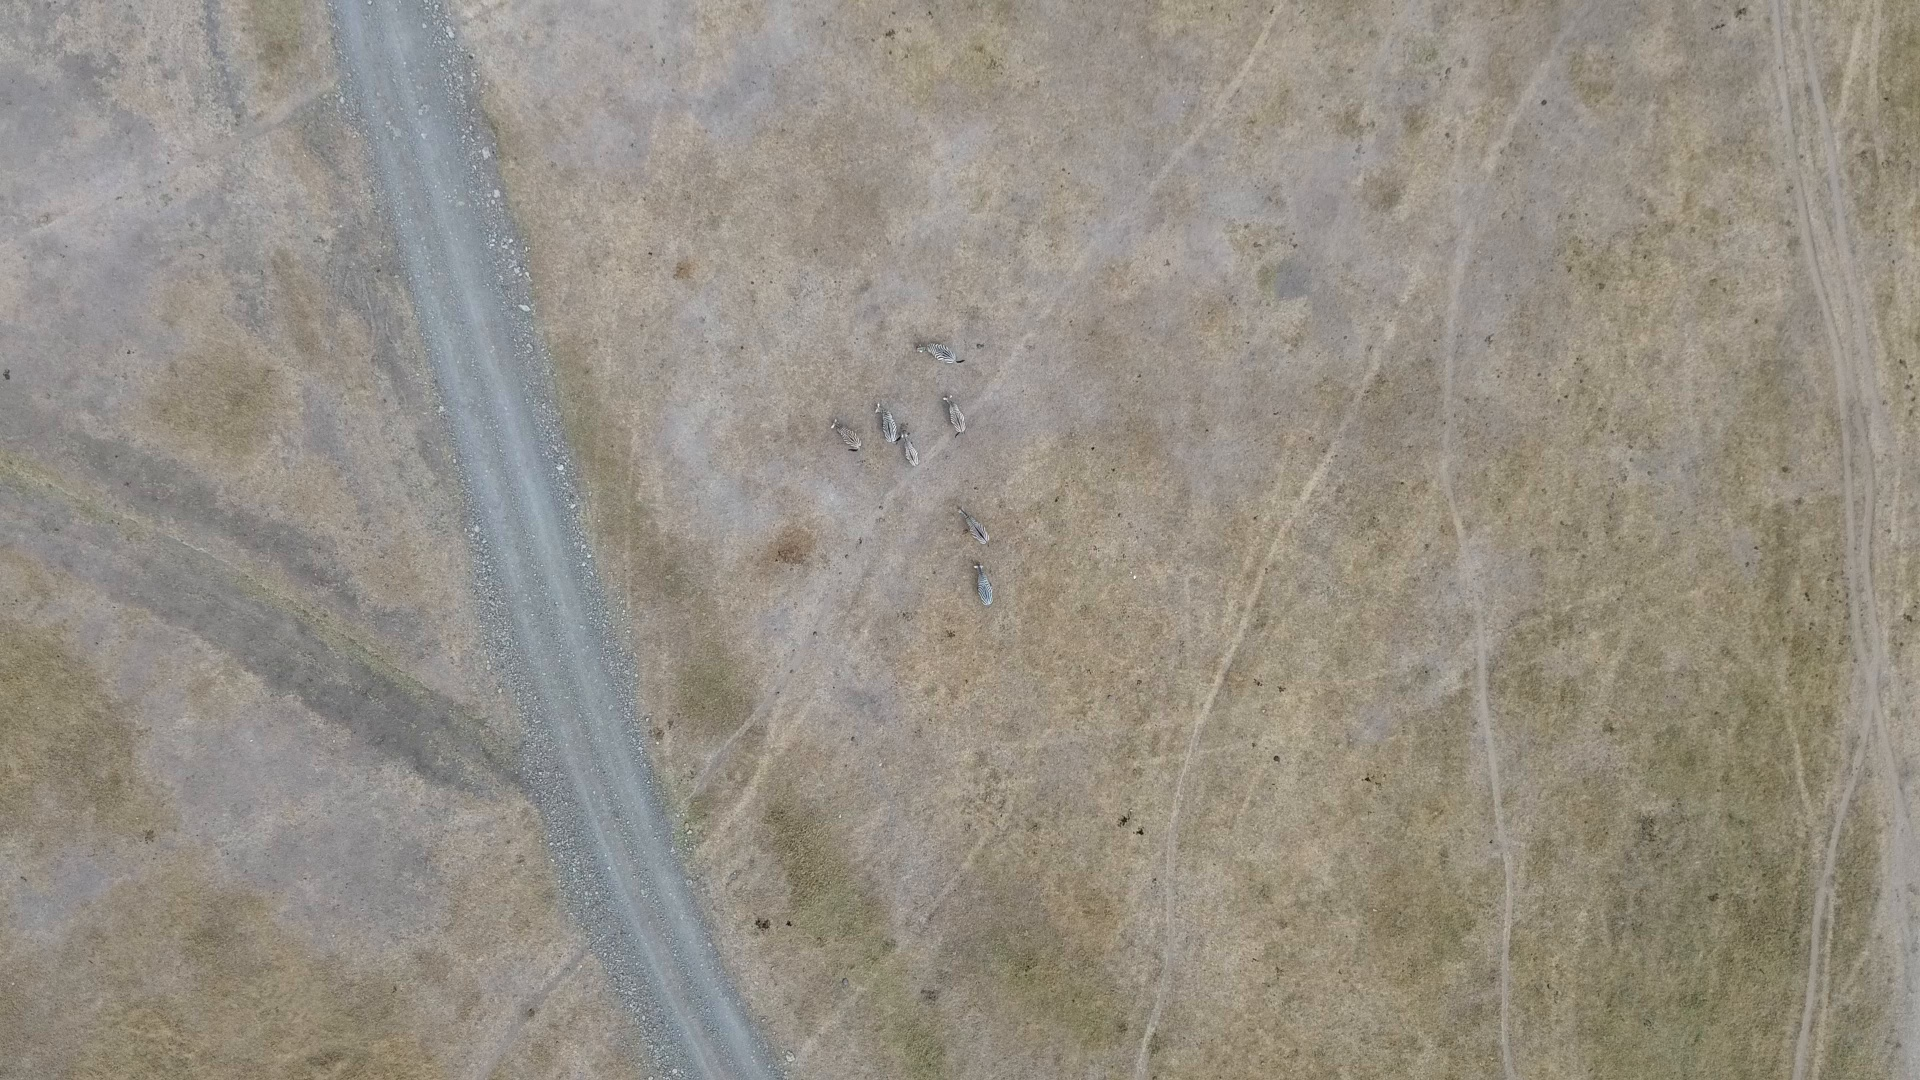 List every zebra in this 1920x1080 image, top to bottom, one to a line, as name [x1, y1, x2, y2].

zebra [914, 342, 959, 365]
zebra [942, 394, 967, 434]
zebra [875, 403, 897, 443]
zebra [829, 419, 862, 452]
zebra [898, 434, 921, 467]
zebra [958, 506, 990, 543]
zebra [972, 563, 993, 606]